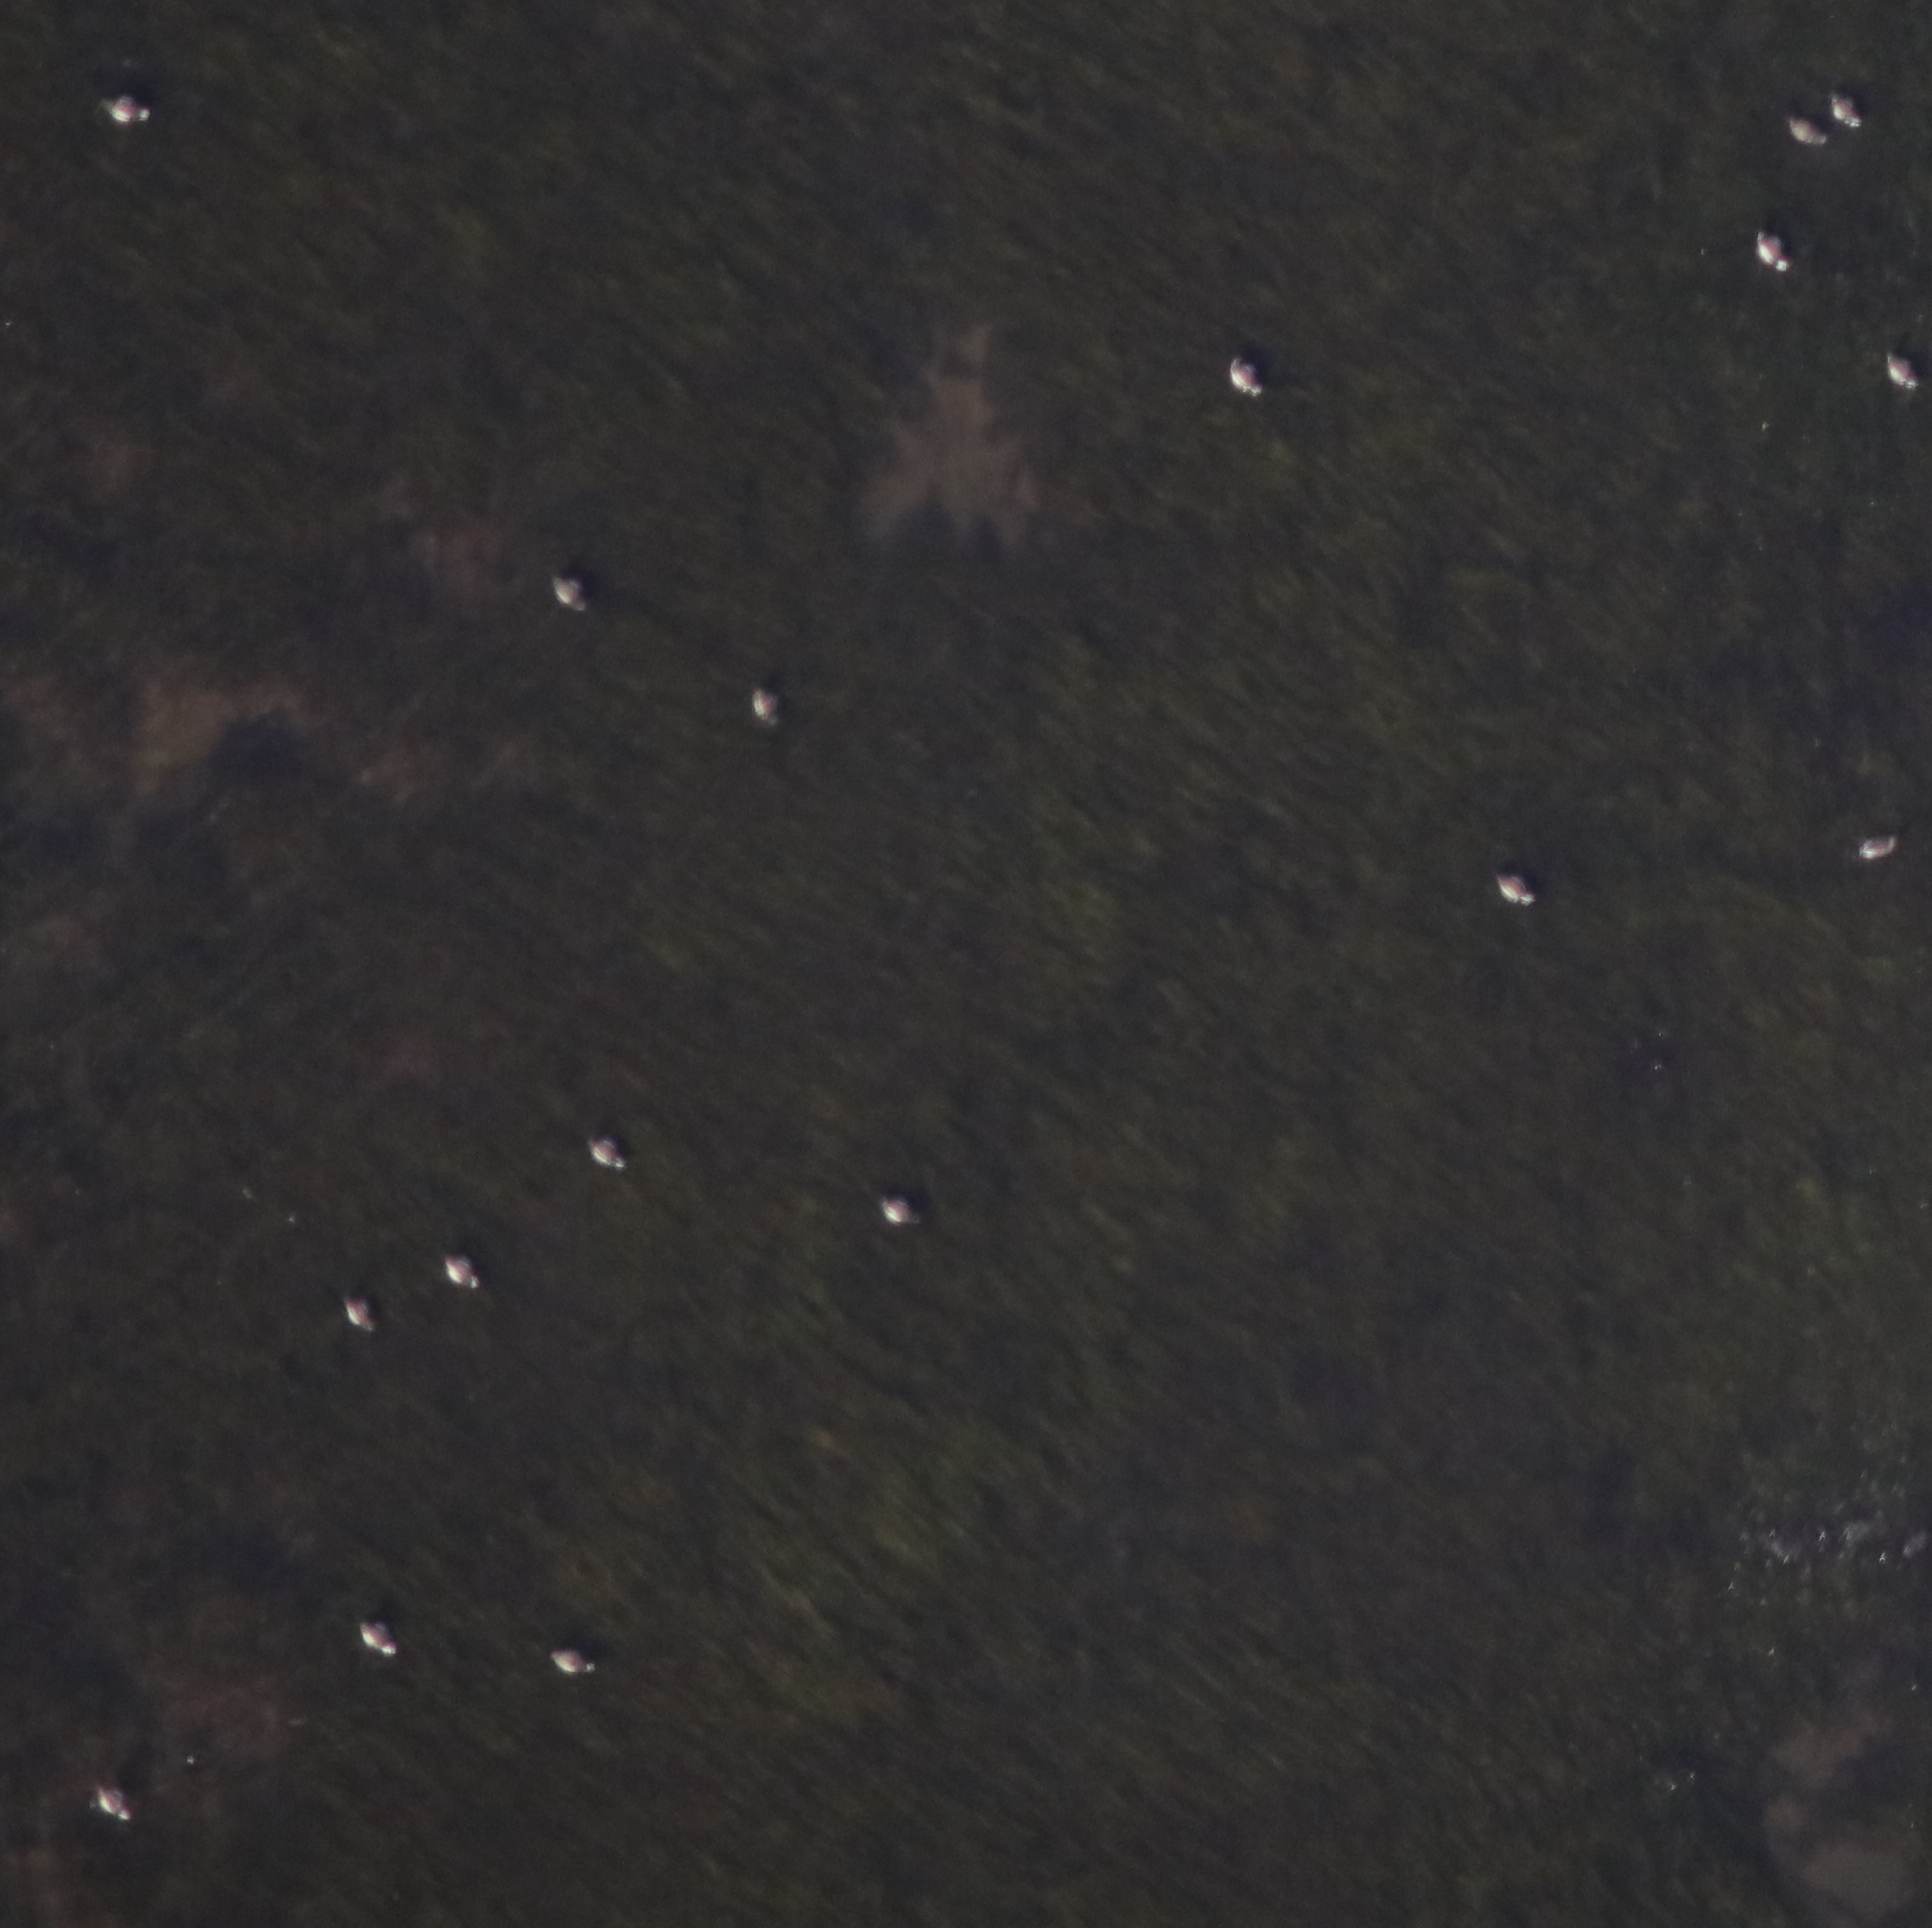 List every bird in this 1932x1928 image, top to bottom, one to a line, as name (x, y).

brant (127, 109)
brant (1844, 109)
brant (1811, 127)
brant (1775, 250)
brant (1904, 369)
brant (1247, 375)
brant (571, 590)
brant (768, 706)
brant (1869, 851)
brant (1516, 884)
brant (605, 1150)
brant (897, 1207)
brant (459, 1269)
brant (361, 1314)
brant (378, 1636)
brant (571, 1659)
brant (111, 1800)